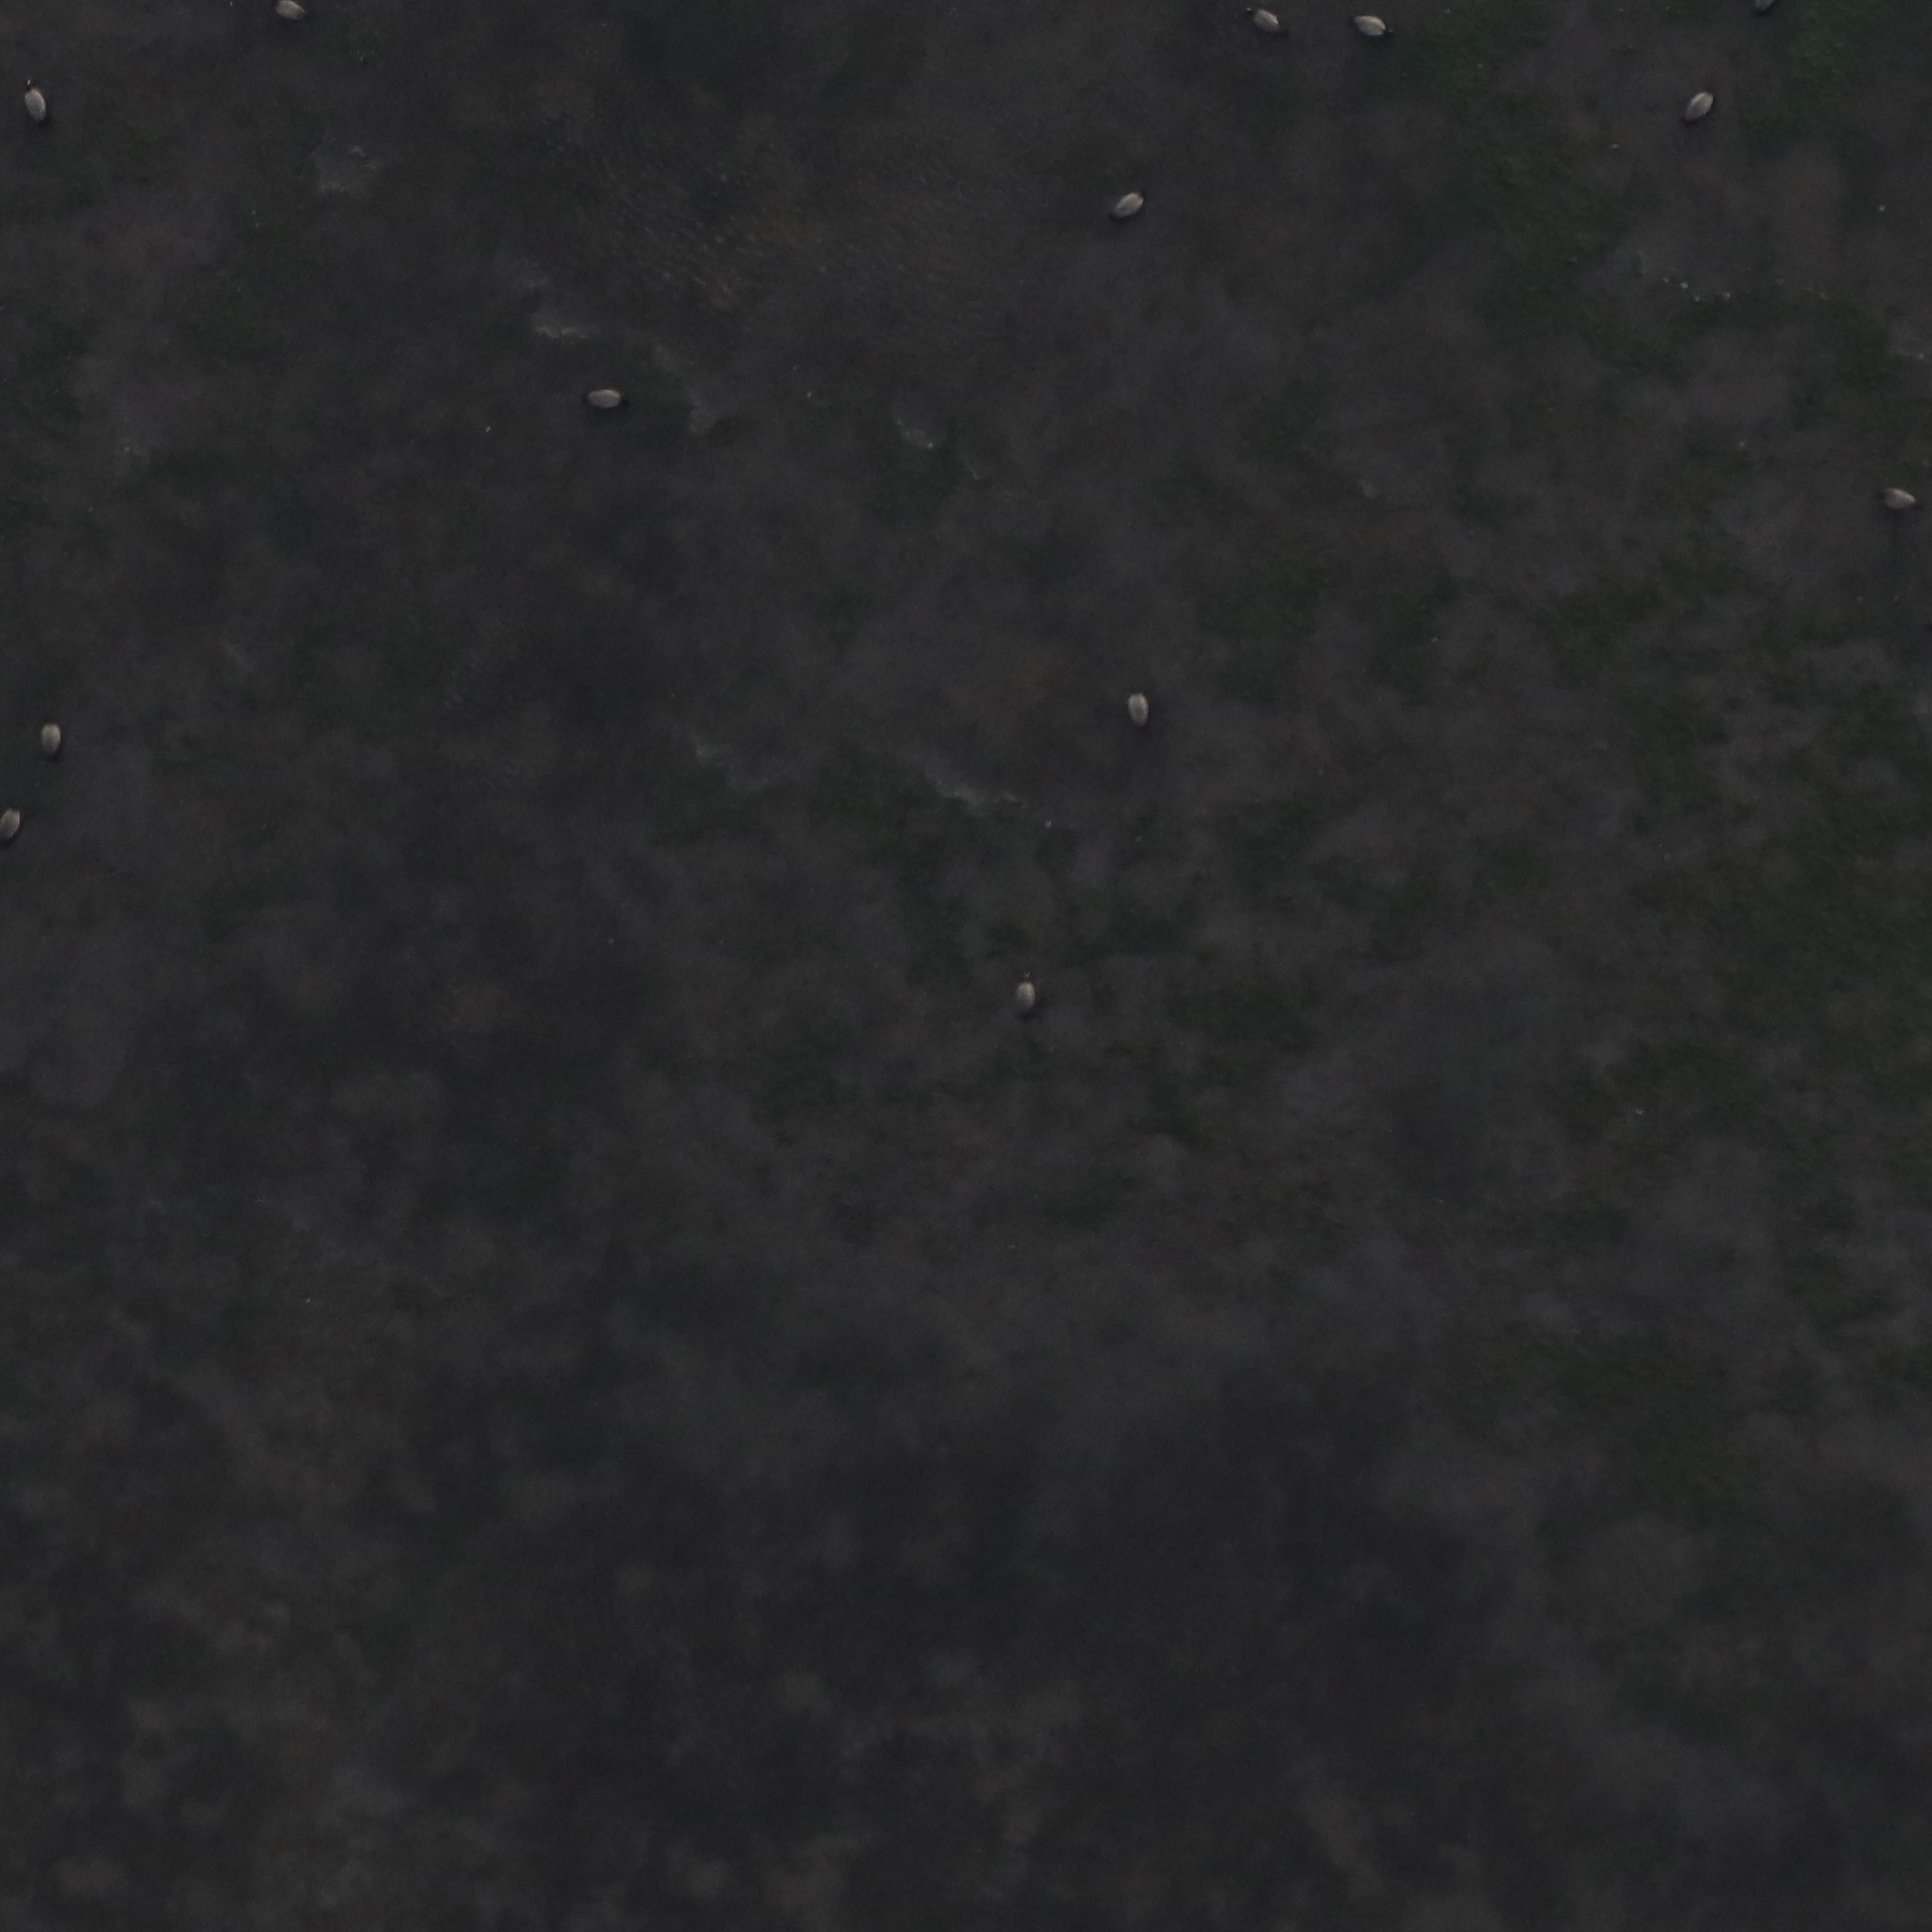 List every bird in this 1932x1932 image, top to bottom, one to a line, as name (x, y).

Canada goose (284, 13)
Canada goose (1265, 22)
Canada goose (1374, 22)
Canada goose (36, 99)
Canada goose (1698, 106)
Canada goose (1131, 207)
Canada goose (601, 394)
Canada goose (1900, 500)
Canada goose (1140, 707)
Canada goose (55, 734)
Canada goose (10, 820)
Canada goose (1027, 998)